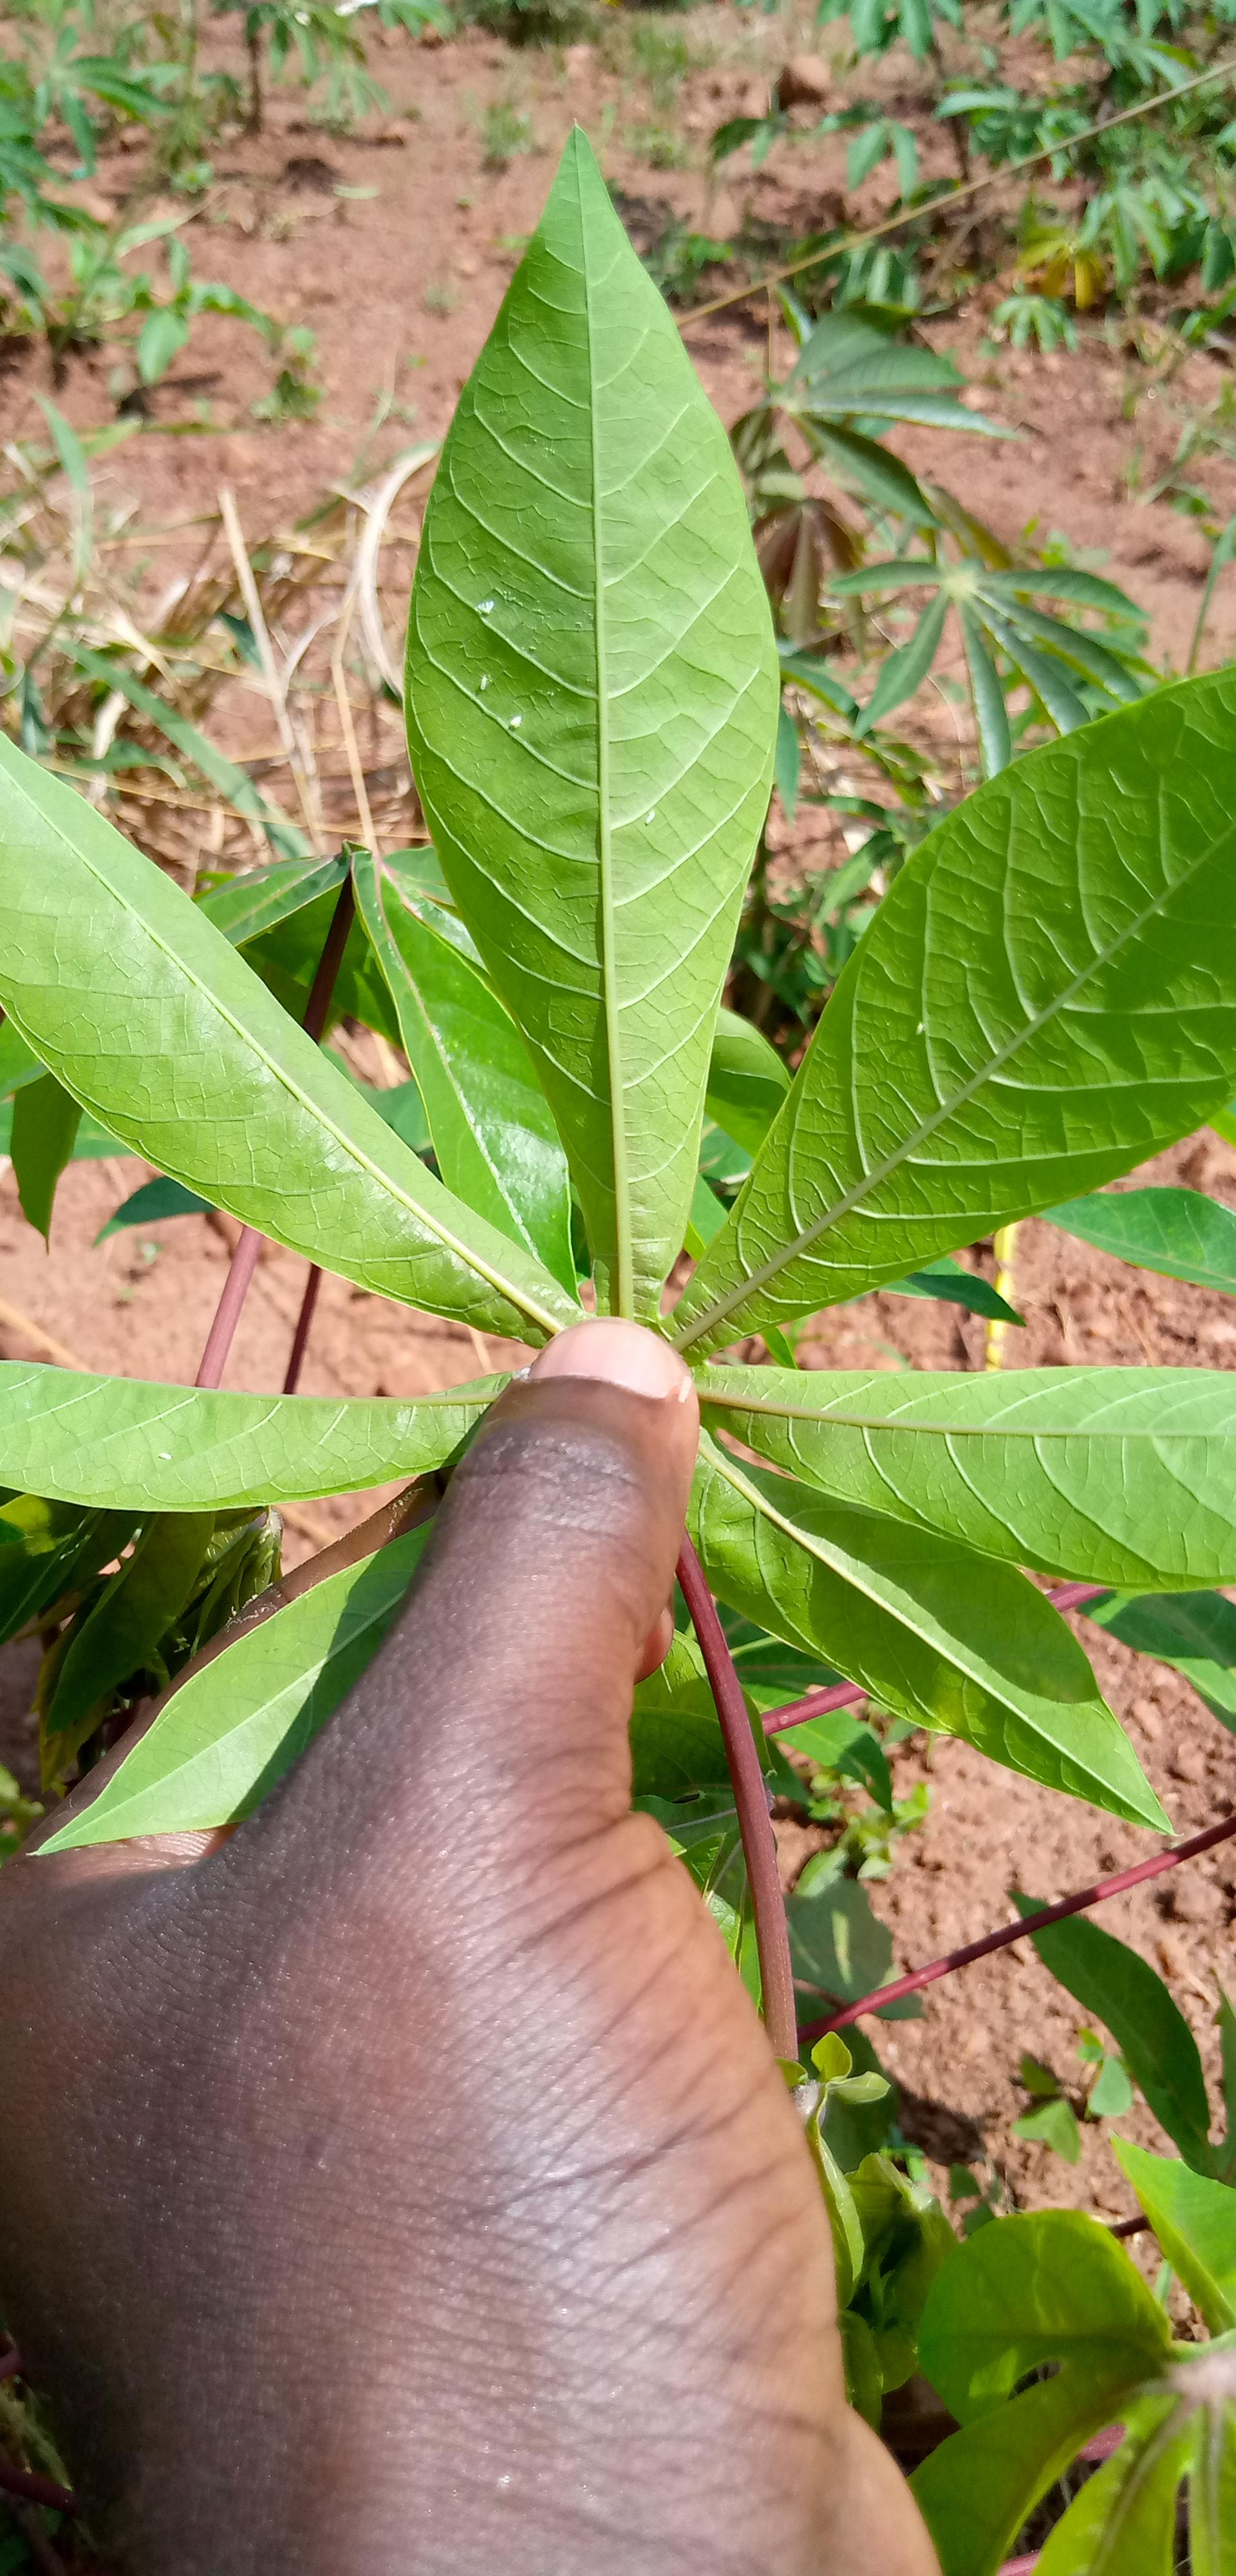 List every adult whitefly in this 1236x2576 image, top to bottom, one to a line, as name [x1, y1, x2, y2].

whitefly [476, 600, 496, 615]
whitefly [478, 675, 489, 692]
whitefly [509, 715, 523, 730]
whitefly [643, 809, 656, 826]
whitefly [912, 1021, 926, 1036]
whitefly [678, 1374, 693, 1405]
whitefly [156, 1451, 173, 1462]